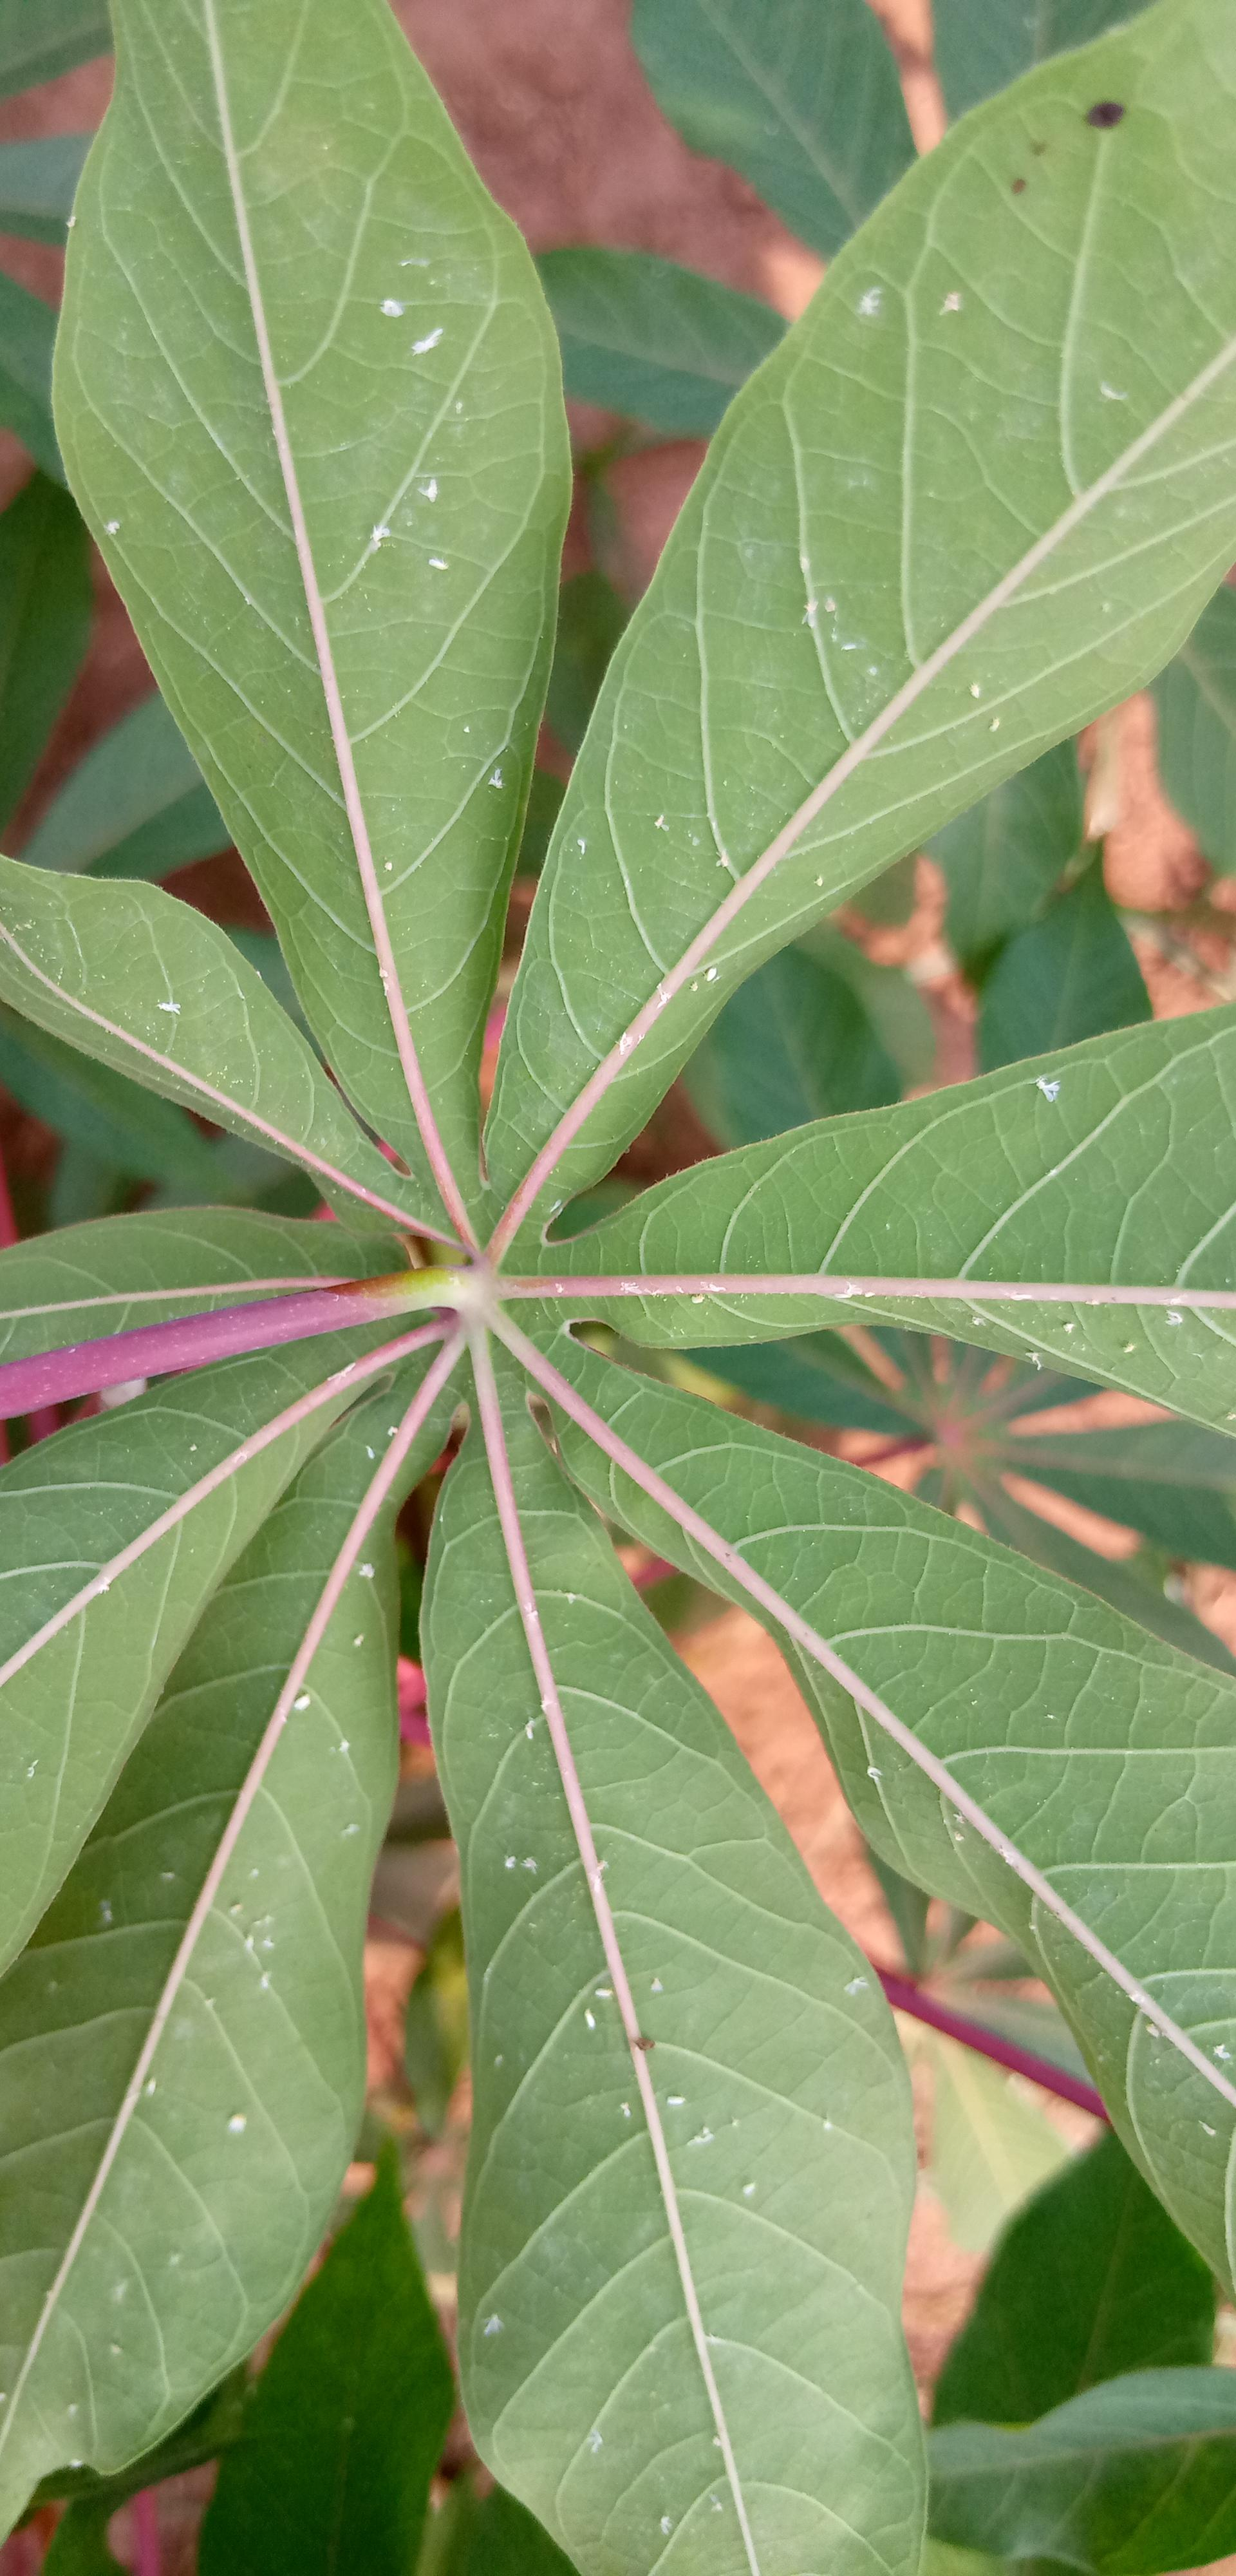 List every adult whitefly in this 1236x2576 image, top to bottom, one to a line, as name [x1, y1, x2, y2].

whitefly [937, 285, 962, 315]
whitefly [856, 286, 884, 319]
whitefly [378, 296, 406, 321]
whitefly [408, 328, 449, 360]
whitefly [415, 475, 442, 504]
whitefly [99, 518, 123, 540]
whitefly [369, 522, 393, 545]
whitefly [426, 554, 449, 574]
whitefly [966, 680, 981, 700]
whitefly [984, 715, 1004, 734]
whitefly [462, 723, 472, 735]
whitefly [487, 764, 505, 793]
whitefly [651, 812, 673, 835]
whitefly [575, 836, 590, 858]
whitefly [713, 846, 733, 870]
whitefly [382, 859, 395, 875]
whitefly [812, 874, 828, 888]
whitefly [702, 965, 724, 984]
whitefly [154, 997, 187, 1016]
whitefly [1033, 1072, 1064, 1104]
whitefly [619, 1282, 642, 1296]
whitefly [834, 1282, 864, 1298]
whitefly [1009, 1290, 1031, 1302]
whitefly [688, 1293, 710, 1307]
whitefly [1084, 1298, 1102, 1307]
whitefly [1163, 1307, 1188, 1329]
whitefly [969, 1314, 988, 1329]
whitefly [1060, 1320, 1077, 1338]
whitefly [1119, 1340, 1138, 1356]
whitefly [1022, 1347, 1051, 1374]
whitefly [1223, 1410, 1236, 1421]
whitefly [386, 1424, 398, 1437]
whitefly [187, 1442, 200, 1455]
whitefly [364, 1443, 378, 1461]
whitefly [357, 1559, 377, 1582]
whitefly [561, 1589, 581, 1607]
whitefly [352, 1632, 367, 1648]
whitefly [292, 1692, 314, 1712]
whitefly [521, 1714, 538, 1743]
whitefly [337, 1732, 356, 1754]
whitefly [24, 1757, 40, 1781]
whitefly [861, 1762, 885, 1783]
whitefly [951, 1807, 967, 1824]
whitefly [340, 1819, 363, 1838]
whitefly [951, 1828, 966, 1844]
whitefly [503, 1852, 517, 1870]
whitefly [518, 1855, 539, 1876]
whitefly [228, 1900, 243, 1916]
whitefly [243, 1932, 255, 1952]
whitefly [260, 1935, 276, 1950]
whitefly [259, 1968, 272, 1990]
whitefly [841, 1971, 870, 1995]
whitefly [650, 1975, 664, 1994]
whitefly [592, 1985, 615, 2000]
whitefly [581, 2007, 598, 2031]
whitefly [1143, 2020, 1161, 2040]
whitefly [1211, 2040, 1233, 2062]
whitefly [144, 2075, 158, 2098]
whitefly [664, 2094, 688, 2107]
whitefly [618, 2099, 633, 2119]
whitefly [225, 2111, 250, 2136]
whitefly [818, 2114, 838, 2132]
whitefly [1194, 2116, 1220, 2137]
whitefly [685, 2121, 718, 2147]
whitefly [742, 2179, 756, 2198]
whitefly [483, 2311, 504, 2337]
whitefly [585, 2427, 606, 2454]
whitefly [711, 2430, 722, 2448]
whitefly [68, 2456, 86, 2470]
whitefly [658, 2513, 677, 2534]